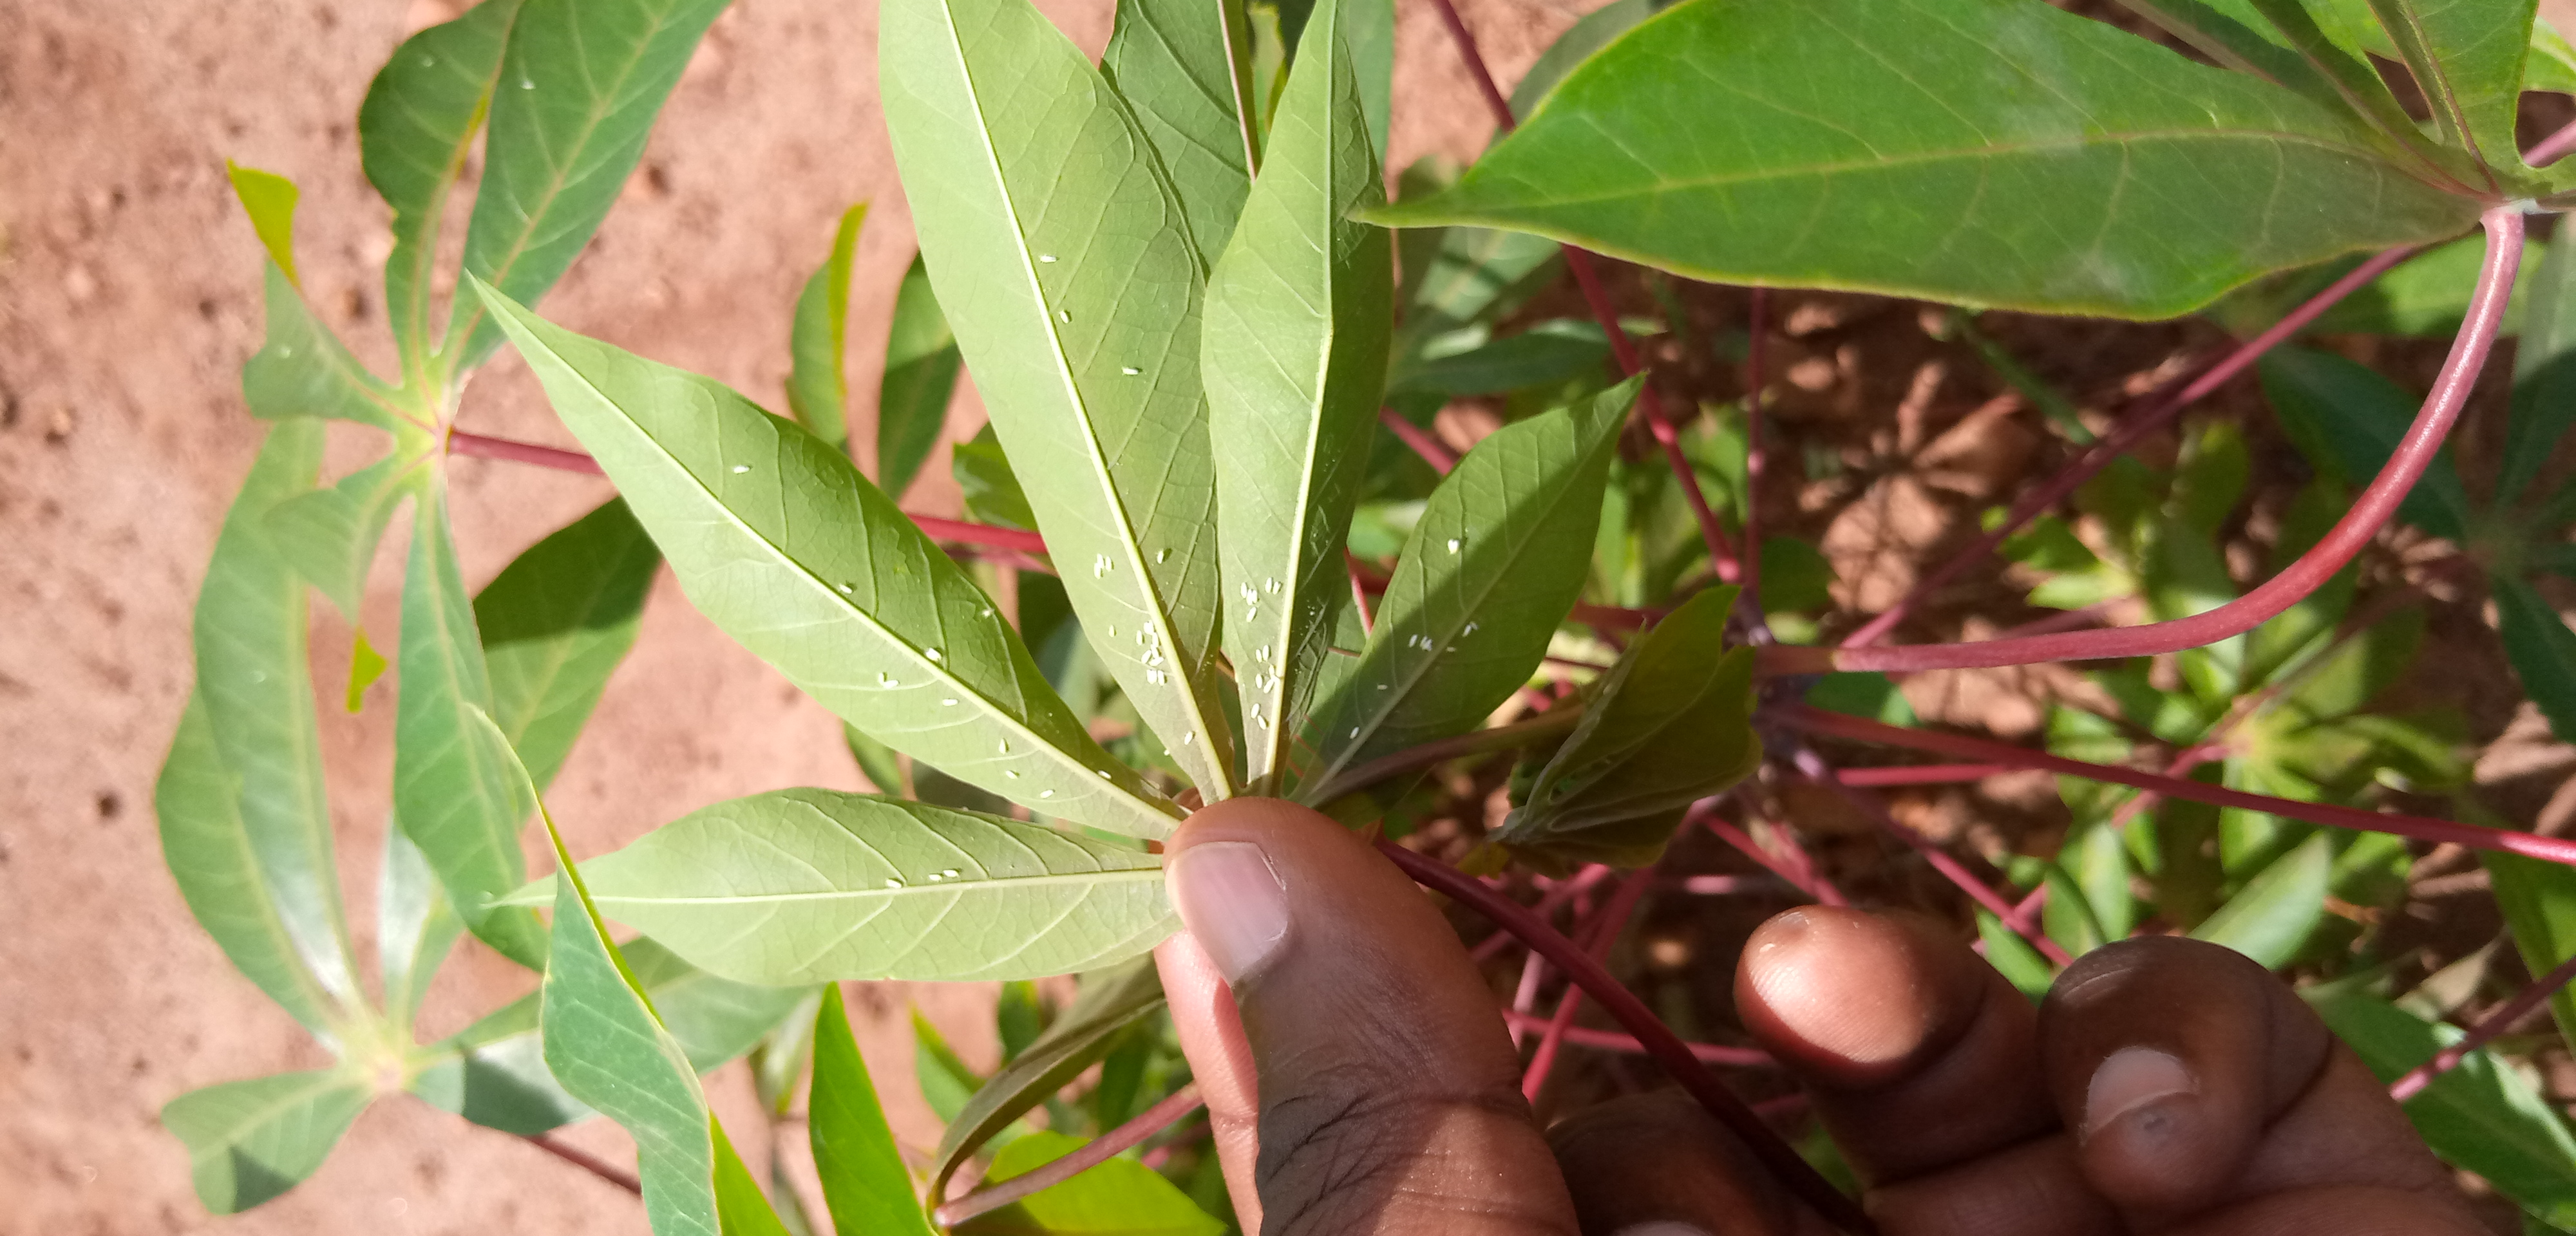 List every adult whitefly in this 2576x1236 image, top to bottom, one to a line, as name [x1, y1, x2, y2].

whitefly [1036, 250, 1059, 268]
whitefly [1053, 304, 1073, 326]
whitefly [1121, 361, 1141, 380]
whitefly [720, 452, 761, 481]
whitefly [1439, 531, 1465, 561]
whitefly [1444, 536, 1465, 558]
whitefly [1151, 547, 1169, 566]
whitefly [1095, 550, 1107, 570]
whitefly [1104, 556, 1117, 576]
whitefly [1090, 563, 1104, 579]
whitefly [831, 571, 858, 604]
whitefly [1261, 573, 1274, 595]
whitefly [1271, 579, 1282, 597]
whitefly [1237, 580, 1250, 599]
whitefly [1245, 586, 1255, 607]
whitefly [1251, 586, 1259, 603]
whitefly [976, 595, 1003, 633]
whitefly [1244, 606, 1260, 624]
whitefly [1461, 613, 1481, 644]
whitefly [1466, 613, 1479, 637]
whitefly [1141, 618, 1155, 637]
whitefly [1104, 624, 1117, 639]
whitefly [1132, 626, 1145, 646]
whitefly [1150, 629, 1161, 647]
whitefly [1407, 630, 1419, 656]
whitefly [920, 632, 947, 673]
whitefly [1420, 635, 1436, 655]
whitefly [1422, 635, 1435, 653]
whitefly [1262, 640, 1271, 663]
whitefly [1445, 641, 1459, 654]
whitefly [925, 641, 954, 678]
whitefly [1148, 642, 1160, 661]
whitefly [1139, 648, 1153, 664]
whitefly [1253, 648, 1264, 666]
whitefly [1148, 653, 1166, 669]
whitefly [869, 655, 914, 708]
whitefly [1267, 663, 1278, 679]
whitefly [875, 664, 906, 701]
whitefly [1140, 668, 1159, 688]
whitefly [1155, 669, 1168, 687]
whitefly [1251, 671, 1265, 690]
whitefly [1267, 671, 1283, 687]
whitefly [1263, 679, 1278, 698]
whitefly [1375, 679, 1392, 696]
whitefly [937, 682, 963, 724]
whitefly [1247, 700, 1262, 720]
whitefly [1255, 713, 1269, 732]
whitefly [1347, 724, 1365, 740]
whitefly [990, 728, 1018, 757]
whitefly [1179, 729, 1194, 745]
whitefly [1162, 744, 1170, 758]
whitefly [994, 761, 1028, 789]
whitefly [1095, 767, 1116, 783]
whitefly [1040, 786, 1056, 800]
whitefly [934, 858, 963, 887]
whitefly [924, 860, 950, 893]
whitefly [877, 870, 907, 894]